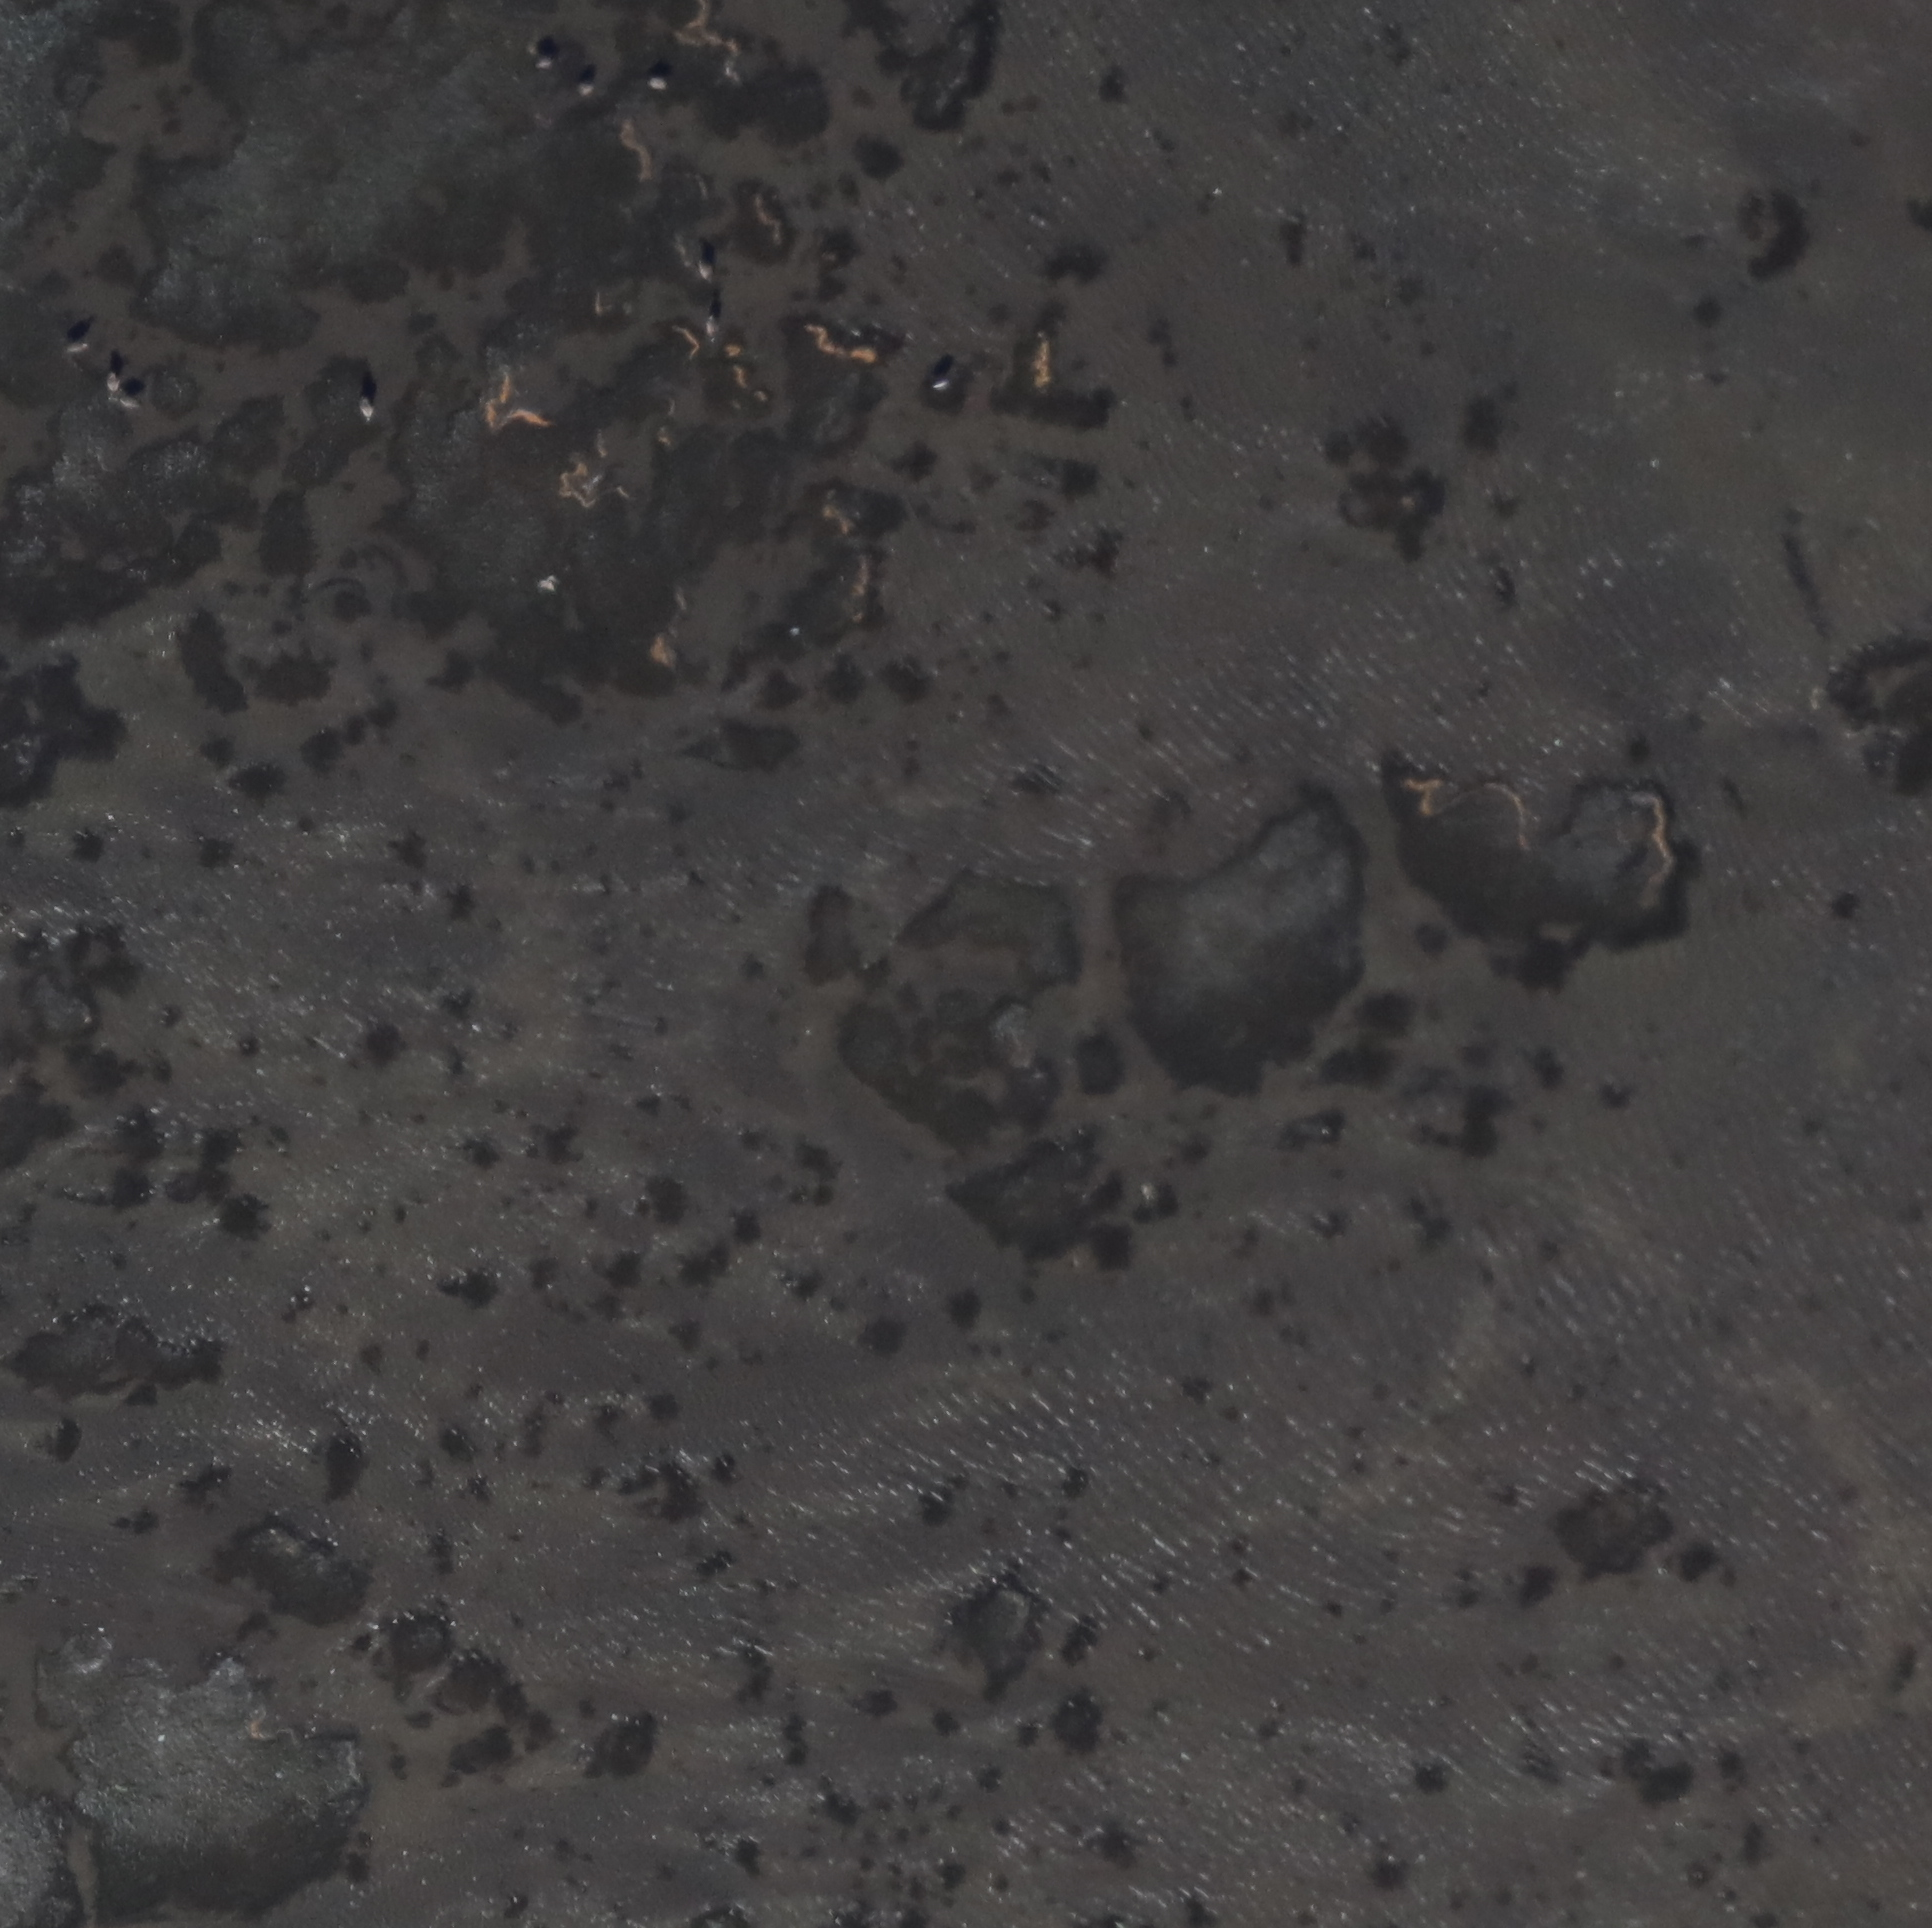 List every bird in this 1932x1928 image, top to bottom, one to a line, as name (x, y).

Canada goose (543, 60)
Canada goose (658, 82)
Canada goose (584, 88)
Canada goose (705, 267)
Canada goose (710, 326)
Canada goose (78, 345)
Canada goose (113, 380)
Canada goose (940, 383)
Canada goose (129, 403)
Canada goose (366, 409)